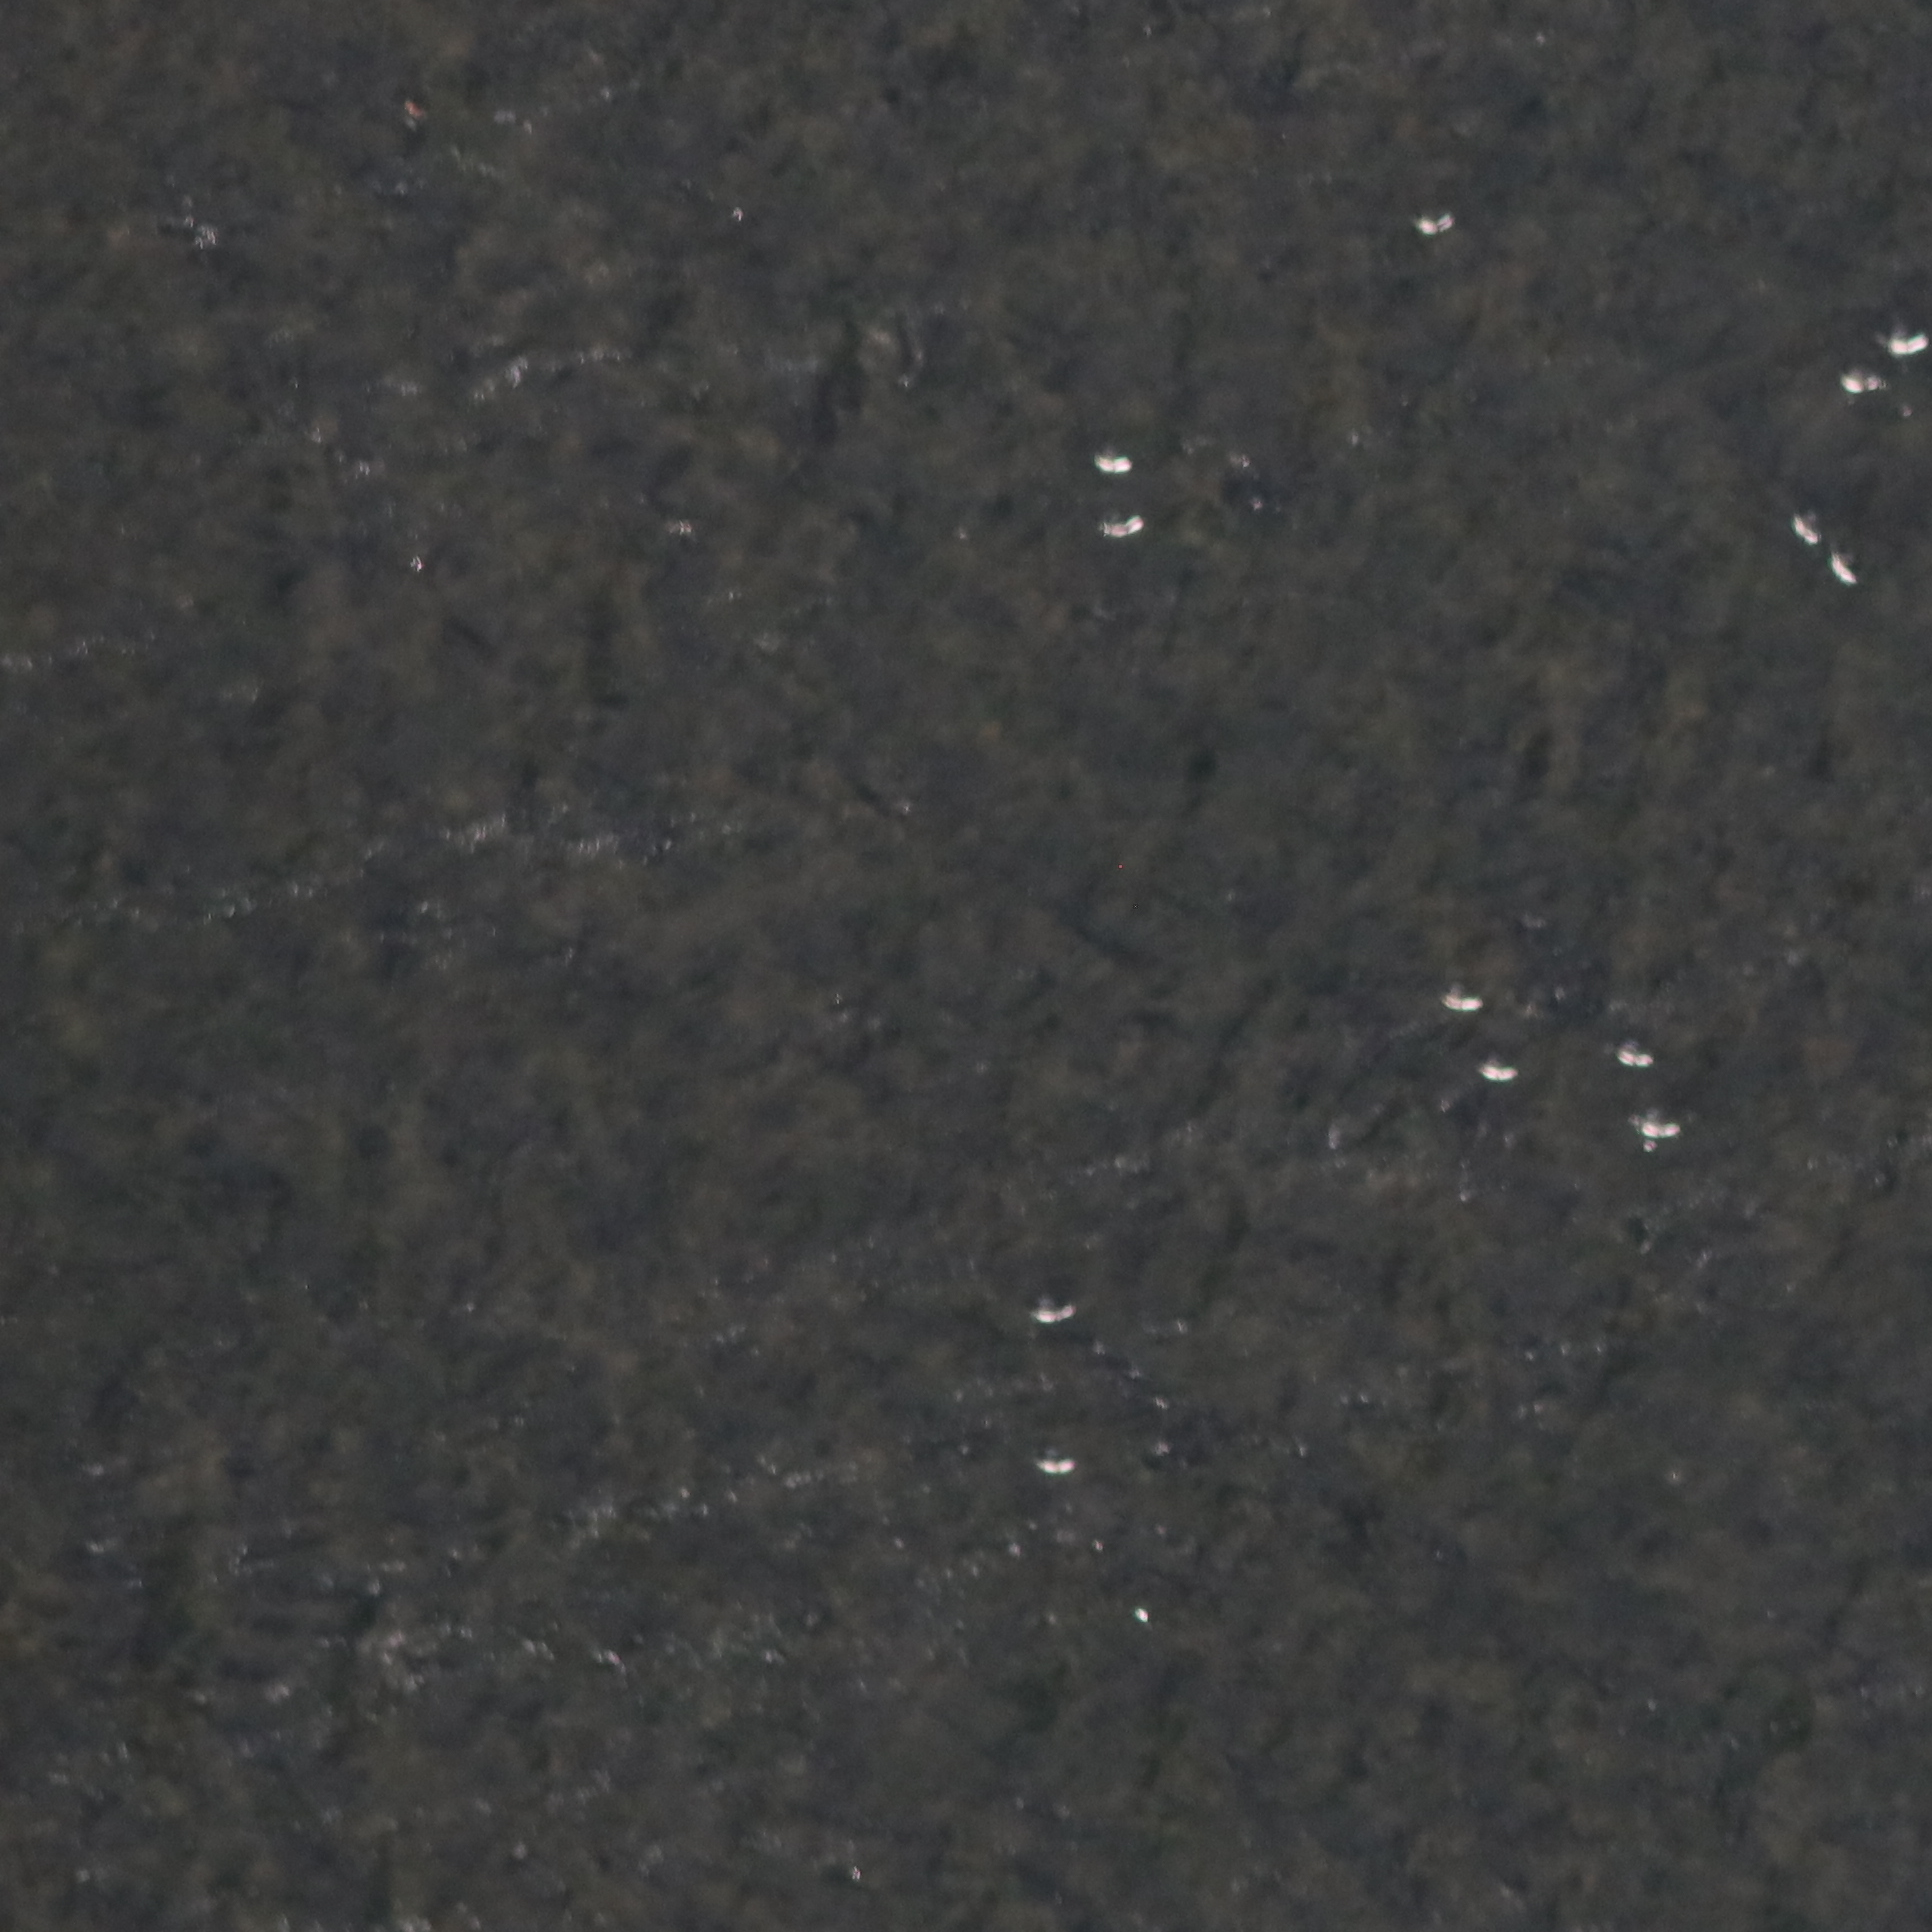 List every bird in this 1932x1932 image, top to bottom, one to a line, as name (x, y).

brant (1432, 223)
brant (1900, 343)
brant (1859, 380)
brant (1118, 461)
brant (1808, 528)
brant (1116, 530)
brant (1847, 565)
brant (1462, 999)
brant (1628, 1051)
brant (1495, 1066)
brant (1657, 1119)
brant (1047, 1309)
brant (1049, 1460)